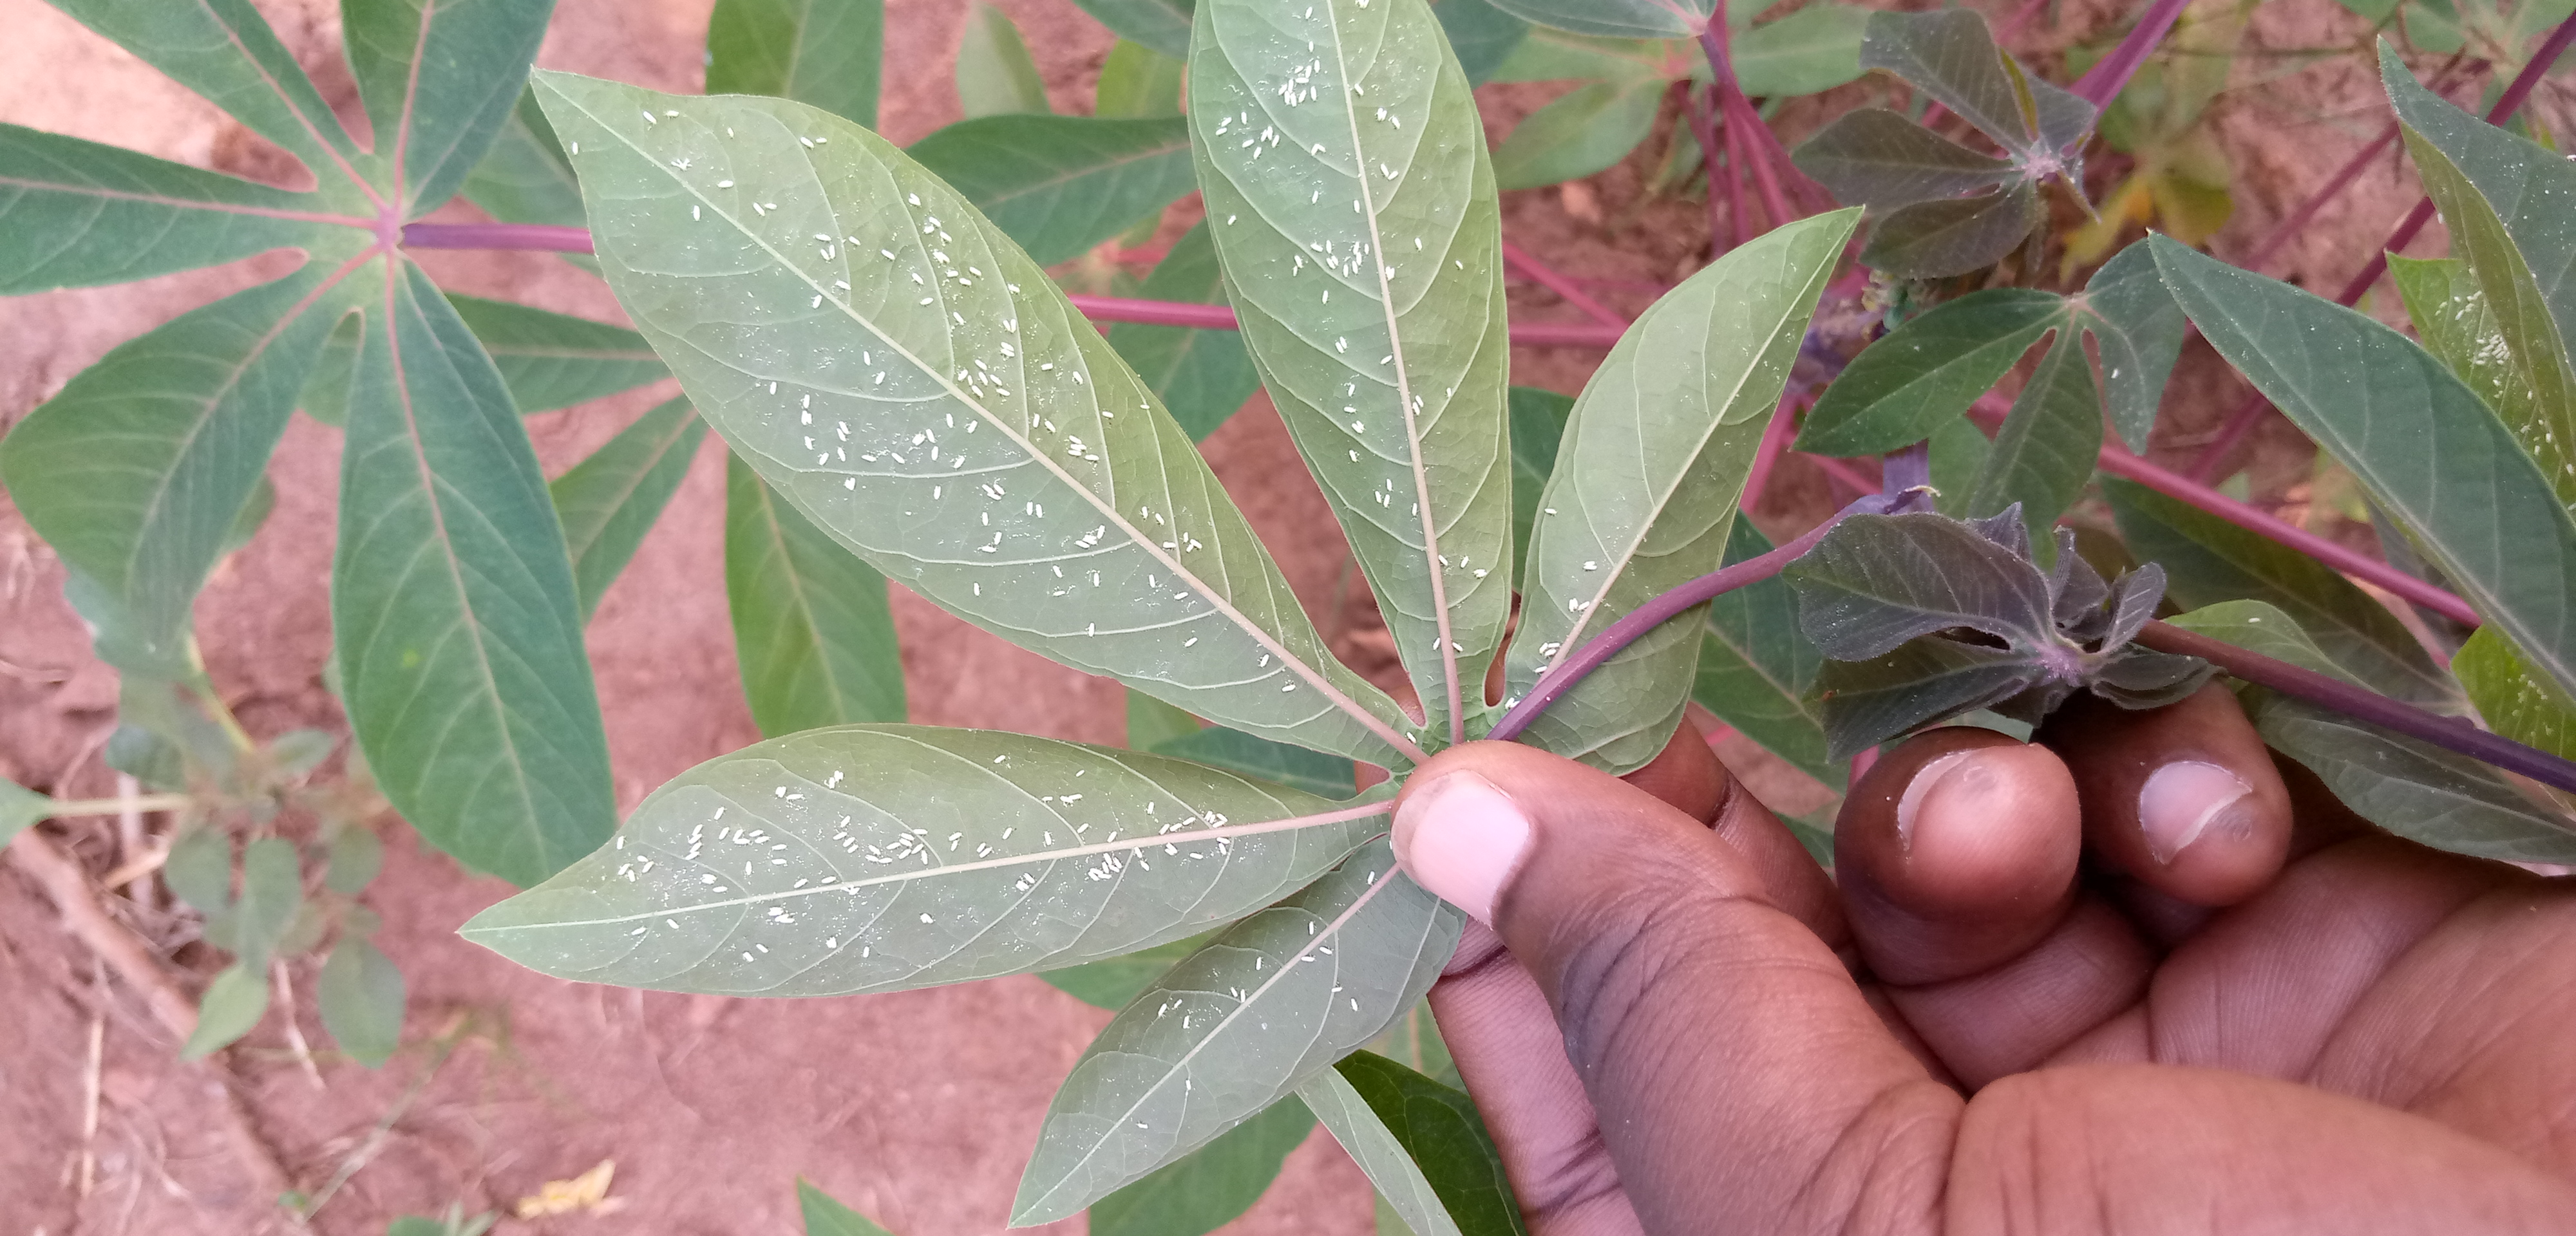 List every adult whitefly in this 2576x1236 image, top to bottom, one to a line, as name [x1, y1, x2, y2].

whitefly [1358, 1, 1364, 8]
whitefly [1364, 1, 1370, 8]
whitefly [1304, 5, 1315, 20]
whitefly [1307, 39, 1316, 53]
whitefly [1312, 58, 1321, 73]
whitefly [1293, 63, 1305, 74]
whitefly [1305, 64, 1312, 79]
whitefly [1295, 77, 1309, 83]
whitefly [1288, 79, 1295, 91]
whitefly [1354, 82, 1365, 97]
whitefly [1278, 84, 1287, 96]
whitefly [1309, 84, 1319, 102]
whitefly [1298, 89, 1307, 103]
whitefly [1284, 89, 1290, 105]
whitefly [1290, 92, 1298, 108]
whitefly [1377, 106, 1382, 122]
whitefly [665, 109, 680, 118]
whitefly [1382, 109, 1387, 121]
whitefly [643, 110, 658, 126]
whitefly [1240, 110, 1247, 126]
whitefly [1391, 115, 1402, 130]
whitefly [1221, 116, 1233, 126]
whitefly [726, 125, 737, 139]
whitefly [1267, 126, 1273, 142]
whitefly [1215, 127, 1227, 136]
whitefly [1260, 129, 1267, 143]
whitefly [1271, 134, 1280, 149]
whitefly [799, 135, 814, 149]
whitefly [815, 136, 828, 144]
whitefly [1242, 139, 1254, 148]
whitefly [571, 140, 580, 156]
whitefly [1310, 142, 1318, 157]
whitefly [1318, 144, 1326, 153]
whitefly [1253, 146, 1262, 160]
whitefly [2566, 153, 2576, 161]
whitefly [668, 154, 691, 172]
whitefly [1379, 163, 1389, 177]
whitefly [1388, 170, 1398, 181]
whitefly [717, 179, 734, 189]
whitefly [1311, 189, 1318, 206]
whitefly [910, 192, 921, 200]
whitefly [907, 198, 922, 207]
whitefly [1353, 198, 1362, 214]
whitefly [752, 201, 766, 217]
whitefly [763, 202, 779, 211]
whitefly [692, 203, 702, 222]
whitefly [2436, 211, 2443, 225]
whitefly [1227, 214, 1238, 227]
whitefly [928, 216, 942, 228]
whitefly [922, 225, 935, 234]
whitefly [940, 231, 952, 243]
whitefly [814, 234, 833, 242]
whitefly [848, 235, 862, 246]
whitefly [1414, 237, 1423, 252]
whitefly [1325, 239, 1332, 254]
whitefly [1353, 241, 1359, 255]
whitefly [1309, 242, 1323, 252]
whitefly [1364, 243, 1371, 255]
whitefly [829, 243, 837, 259]
whitefly [819, 248, 829, 261]
whitefly [880, 248, 897, 261]
whitefly [1356, 252, 1363, 266]
whitefly [1294, 254, 1305, 269]
whitefly [1331, 256, 1340, 267]
whitefly [1327, 257, 1336, 269]
whitefly [1455, 259, 1463, 270]
whitefly [1352, 260, 1358, 274]
whitefly [1342, 263, 1349, 278]
whitefly [1292, 265, 1298, 277]
whitefly [969, 266, 982, 277]
whitefly [1385, 266, 1395, 281]
whitefly [944, 269, 959, 277]
whitefly [911, 271, 925, 286]
whitefly [958, 277, 972, 286]
whitefly [834, 277, 853, 291]
whitefly [1007, 282, 1021, 294]
whitefly [1321, 289, 1329, 305]
whitefly [2474, 290, 2482, 297]
whitefly [810, 294, 822, 309]
whitefly [919, 295, 935, 306]
whitefly [2452, 295, 2461, 303]
whitefly [2466, 295, 2474, 303]
whitefly [2438, 301, 2450, 308]
whitefly [2466, 303, 2475, 308]
whitefly [2465, 308, 2473, 312]
whitefly [2455, 308, 2465, 321]
whitefly [2434, 310, 2441, 317]
whitefly [954, 311, 965, 324]
whitefly [1010, 318, 1017, 333]
whitefly [1003, 319, 1010, 332]
whitefly [2489, 333, 2501, 343]
whitefly [1339, 335, 1348, 350]
whitefly [2475, 338, 2485, 346]
whitefly [1000, 341, 1015, 351]
whitefly [1335, 341, 1345, 353]
whitefly [2483, 344, 2495, 351]
whitefly [2501, 345, 2508, 350]
whitefly [2492, 347, 2503, 355]
whitefly [1001, 348, 1016, 357]
whitefly [862, 350, 872, 367]
whitefly [2496, 350, 2506, 359]
whitefly [2477, 351, 2488, 359]
whitefly [2503, 351, 2510, 360]
whitefly [1381, 355, 1394, 366]
whitefly [2495, 359, 2504, 366]
whitefly [974, 359, 987, 370]
whitefly [2474, 359, 2485, 366]
whitefly [1039, 362, 1056, 372]
whitefly [2108, 366, 2120, 382]
whitefly [958, 368, 969, 382]
whitefly [873, 370, 887, 386]
whitefly [1072, 370, 1086, 386]
whitefly [978, 371, 990, 386]
whitefly [989, 373, 1003, 387]
whitefly [967, 374, 974, 385]
whitefly [2492, 379, 2504, 387]
whitefly [770, 380, 778, 395]
whitefly [1347, 382, 1356, 397]
whitefly [971, 385, 985, 398]
whitefly [1445, 386, 1452, 398]
whitefly [996, 388, 1011, 397]
whitefly [2526, 389, 2534, 400]
whitefly [801, 392, 812, 408]
whitefly [1415, 395, 1425, 407]
whitefly [1412, 401, 1421, 416]
whitefly [1139, 404, 1151, 410]
whitefly [1342, 406, 1358, 413]
whitefly [801, 409, 808, 426]
whitefly [1101, 410, 1114, 420]
whitefly [945, 411, 955, 429]
whitefly [1032, 412, 1039, 429]
whitefly [807, 413, 813, 425]
whitefly [2537, 418, 2545, 426]
whitefly [967, 420, 980, 434]
whitefly [1044, 420, 1056, 434]
whitefly [1356, 420, 1365, 430]
whitefly [839, 420, 851, 435]
whitefly [1352, 422, 1363, 434]
whitefly [2519, 424, 2530, 435]
whitefly [836, 427, 848, 442]
whitefly [926, 427, 938, 443]
whitefly [2544, 432, 2552, 444]
whitefly [912, 433, 922, 444]
whitefly [804, 435, 815, 451]
whitefly [916, 435, 925, 447]
whitefly [1068, 435, 1083, 444]
whitefly [931, 444, 940, 461]
whitefly [1069, 444, 1088, 450]
whitefly [2533, 444, 2540, 456]
whitefly [836, 446, 847, 464]
whitefly [819, 449, 829, 467]
whitefly [1067, 449, 1083, 456]
whitefly [1348, 449, 1358, 463]
whitefly [890, 451, 907, 466]
whitefly [1084, 453, 1100, 461]
whitefly [860, 454, 878, 462]
whitefly [954, 455, 966, 470]
whitefly [2565, 462, 2575, 476]
whitefly [843, 477, 850, 490]
whitefly [850, 478, 856, 491]
whitefly [1385, 478, 1394, 491]
whitefly [993, 482, 1005, 495]
whitefly [981, 483, 995, 494]
whitefly [933, 484, 942, 501]
whitefly [1374, 489, 1383, 503]
whitefly [987, 493, 1002, 501]
whitefly [1383, 493, 1391, 509]
whitefly [1025, 499, 1034, 516]
whitefly [2567, 501, 2576, 511]
whitefly [1411, 502, 1418, 518]
whitefly [1034, 503, 1045, 519]
whitefly [1141, 504, 1149, 520]
whitefly [1543, 507, 1558, 516]
whitefly [981, 511, 990, 527]
whitefly [1154, 512, 1167, 526]
whitefly [1096, 523, 1106, 539]
whitefly [994, 530, 1002, 546]
whitefly [1183, 532, 1189, 543]
whitefly [1084, 534, 1097, 540]
whitefly [1081, 537, 1098, 545]
whitefly [1189, 538, 1202, 549]
whitefly [1074, 539, 1090, 550]
whitefly [1162, 539, 1177, 550]
whitefly [1186, 544, 1194, 553]
whitefly [980, 545, 998, 554]
whitefly [1438, 554, 1448, 566]
whitefly [1459, 554, 1470, 569]
whitefly [1583, 560, 1596, 565]
whitefly [1051, 564, 1067, 579]
whitefly [1583, 565, 1598, 571]
whitefly [1474, 568, 1486, 574]
whitefly [1092, 570, 1102, 588]
whitefly [1477, 571, 1488, 578]
whitefly [1148, 573, 1157, 589]
whitefly [973, 581, 981, 597]
whitefly [1051, 589, 1066, 597]
whitefly [1172, 590, 1190, 601]
whitefly [1573, 597, 1578, 610]
whitefly [1569, 598, 1574, 612]
whitefly [1578, 601, 1590, 612]
whitefly [2246, 616, 2262, 624]
whitefly [1086, 619, 1097, 638]
whitefly [1181, 633, 1200, 648]
whitefly [1432, 636, 1441, 651]
whitefly [1452, 641, 1464, 652]
whitefly [1539, 642, 1548, 653]
whitefly [1548, 642, 1560, 648]
whitefly [1544, 648, 1557, 658]
whitefly [1258, 651, 1271, 669]
whitefly [1535, 665, 1548, 674]
whitefly [1280, 682, 1298, 693]
whitefly [1504, 697, 1515, 710]
whitefly [1510, 700, 1520, 710]
whitefly [1405, 730, 1417, 744]
whitefly [992, 754, 1007, 763]
whitefly [1075, 768, 1086, 778]
whitefly [834, 770, 839, 782]
whitefly [839, 771, 844, 781]
whitefly [828, 776, 835, 790]
whitefly [775, 786, 782, 795]
whitefly [778, 786, 786, 798]
whitefly [786, 792, 804, 801]
whitefly [1072, 794, 1084, 801]
whitefly [1040, 794, 1054, 803]
whitefly [1059, 795, 1074, 804]
whitefly [1146, 800, 1156, 816]
whitefly [714, 805, 726, 821]
whitefly [1204, 810, 1213, 821]
whitefly [1216, 812, 1229, 822]
whitefly [1210, 814, 1216, 824]
whitefly [840, 814, 851, 829]
whitefly [1183, 816, 1197, 827]
whitefly [1076, 820, 1090, 834]
whitefly [1213, 821, 1225, 829]
whitefly [1159, 823, 1170, 835]
whitefly [1170, 823, 1182, 833]
whitefly [691, 823, 703, 835]
whitefly [717, 825, 730, 841]
whitefly [1001, 825, 1014, 841]
whitefly [911, 828, 928, 835]
whitefly [733, 829, 743, 841]
whitefly [749, 829, 764, 837]
whitefly [1108, 830, 1117, 842]
whitefly [833, 830, 848, 841]
whitefly [949, 830, 964, 841]
whitefly [1043, 830, 1054, 845]
whitefly [900, 832, 914, 841]
whitefly [688, 833, 703, 843]
whitefly [616, 834, 627, 850]
whitefly [754, 836, 770, 845]
whitefly [843, 836, 857, 847]
whitefly [1216, 836, 1231, 845]
whitefly [899, 838, 913, 847]
whitefly [734, 838, 751, 845]
whitefly [951, 839, 959, 852]
whitefly [886, 841, 901, 850]
whitefly [977, 841, 987, 853]
whitefly [1166, 842, 1178, 854]
whitefly [770, 843, 788, 852]
whitefly [911, 843, 924, 856]
whitefly [1218, 843, 1227, 856]
whitefly [868, 843, 881, 856]
whitefly [690, 844, 699, 852]
whitefly [848, 844, 859, 854]
whitefly [1133, 845, 1143, 858]
whitefly [979, 846, 993, 858]
whitefly [1165, 848, 1174, 856]
whitefly [898, 848, 911, 860]
whitefly [920, 849, 929, 866]
whitefly [684, 851, 701, 861]
whitefly [1103, 852, 1113, 864]
whitefly [1188, 852, 1204, 861]
whitefly [864, 854, 880, 863]
whitefly [636, 855, 649, 862]
whitefly [879, 856, 893, 866]
whitefly [1113, 856, 1123, 868]
whitefly [770, 857, 788, 865]
whitefly [1139, 859, 1151, 872]
whitefly [744, 859, 754, 876]
whitefly [642, 861, 654, 874]
whitefly [618, 861, 631, 876]
whitefly [1102, 861, 1110, 874]
whitefly [1109, 865, 1120, 873]
whitefly [1088, 867, 1103, 874]
whitefly [627, 868, 638, 883]
whitefly [1365, 868, 1378, 886]
whitefly [1088, 871, 1099, 881]
whitefly [1023, 872, 1036, 884]
whitefly [702, 872, 717, 879]
whitefly [1099, 873, 1112, 880]
whitefly [820, 875, 838, 884]
whitefly [793, 877, 808, 888]
whitefly [701, 879, 715, 885]
whitefly [1018, 880, 1030, 889]
whitefly [840, 881, 860, 896]
whitefly [1016, 883, 1025, 892]
whitefly [711, 885, 730, 893]
whitefly [769, 906, 784, 911]
whitefly [767, 911, 784, 915]
whitefly [775, 913, 790, 921]
whitefly [923, 913, 934, 924]
whitefly [920, 915, 927, 923]
whitefly [779, 918, 796, 924]
whitefly [667, 919, 681, 930]
whitefly [1307, 920, 1316, 936]
whitefly [628, 926, 651, 936]
whitefly [831, 936, 838, 949]
whitefly [826, 939, 832, 948]
whitefly [755, 943, 770, 954]
whitefly [862, 944, 872, 959]
whitefly [1318, 946, 1334, 956]
whitefly [743, 950, 755, 962]
whitefly [1300, 955, 1315, 963]
whitefly [1254, 955, 1263, 972]
whitefly [1330, 984, 1343, 994]
whitefly [1229, 986, 1239, 998]
whitefly [1240, 988, 1246, 1004]
whitefly [1350, 997, 1360, 1012]
whitefly [1173, 997, 1184, 1010]
whitefly [1157, 1001, 1168, 1017]
whitefly [1181, 1015, 1191, 1031]
whitefly [1184, 1079, 1193, 1091]
whitefly [1134, 1121, 1150, 1131]